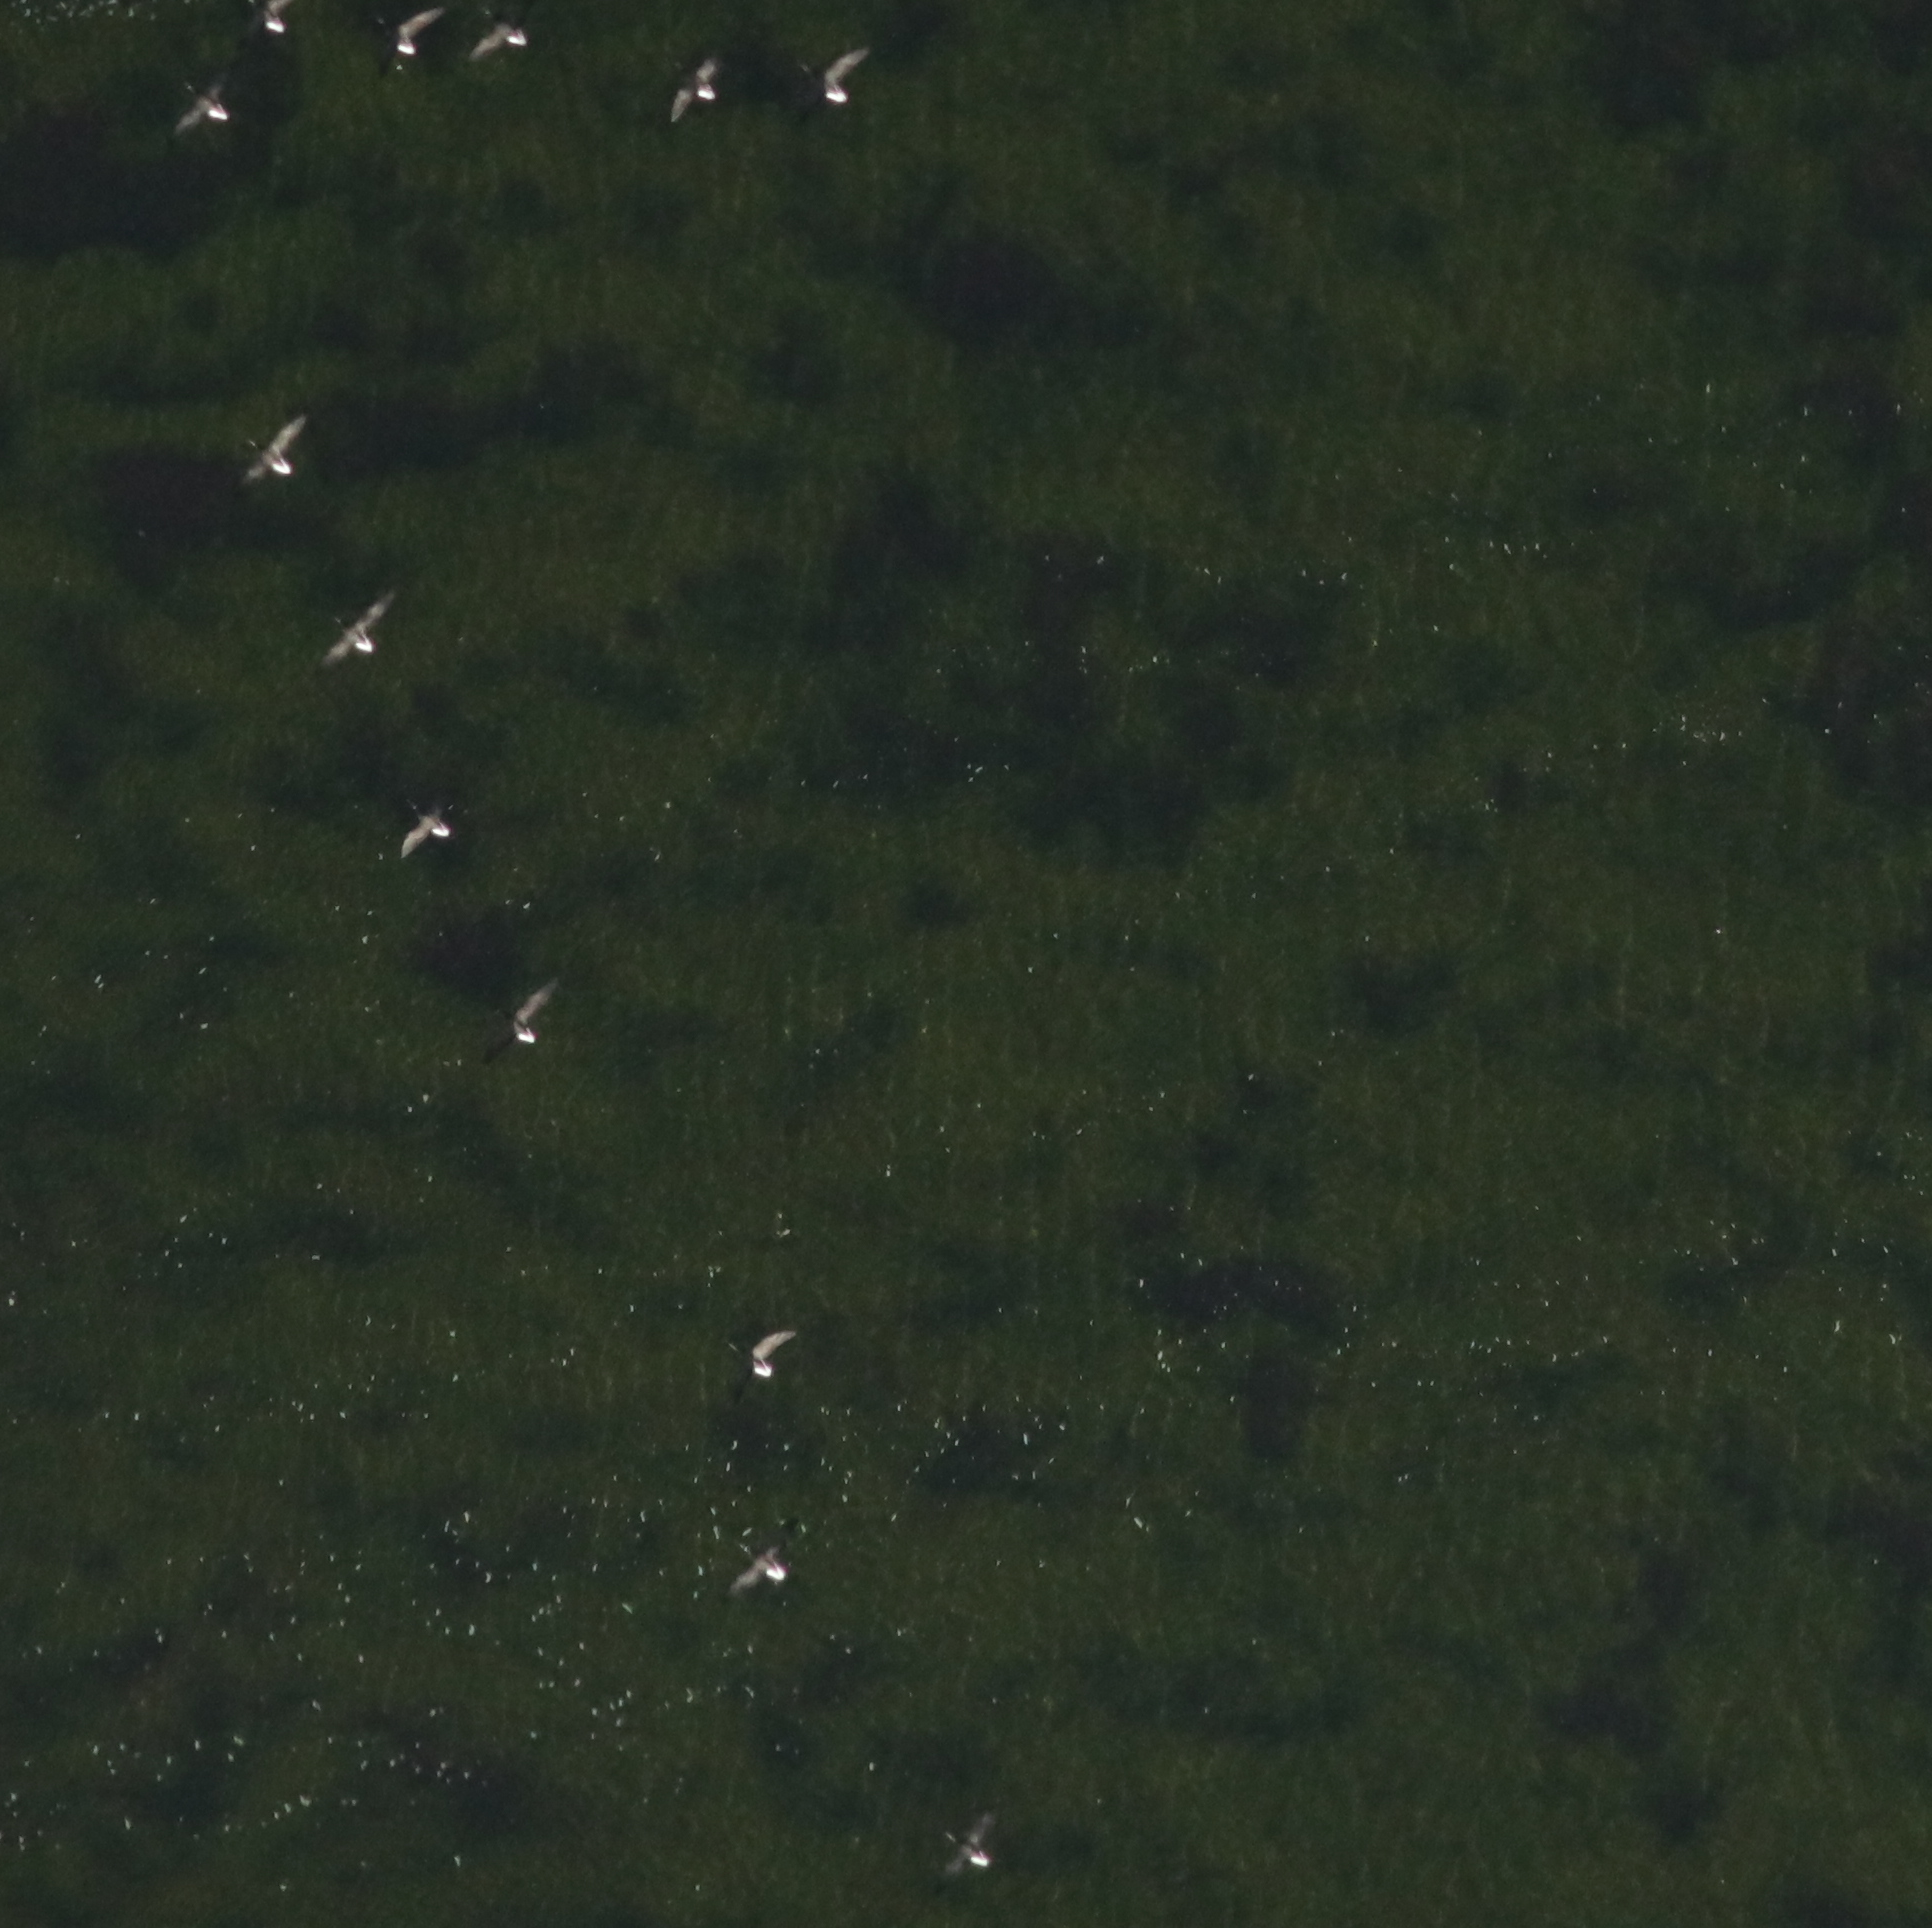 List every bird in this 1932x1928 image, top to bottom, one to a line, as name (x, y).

brant (267, 14)
brant (400, 30)
brant (514, 34)
brant (826, 85)
brant (695, 89)
brant (210, 105)
brant (267, 454)
brant (347, 625)
brant (427, 828)
brant (518, 1028)
brant (752, 1362)
brant (764, 1570)
brant (968, 1853)